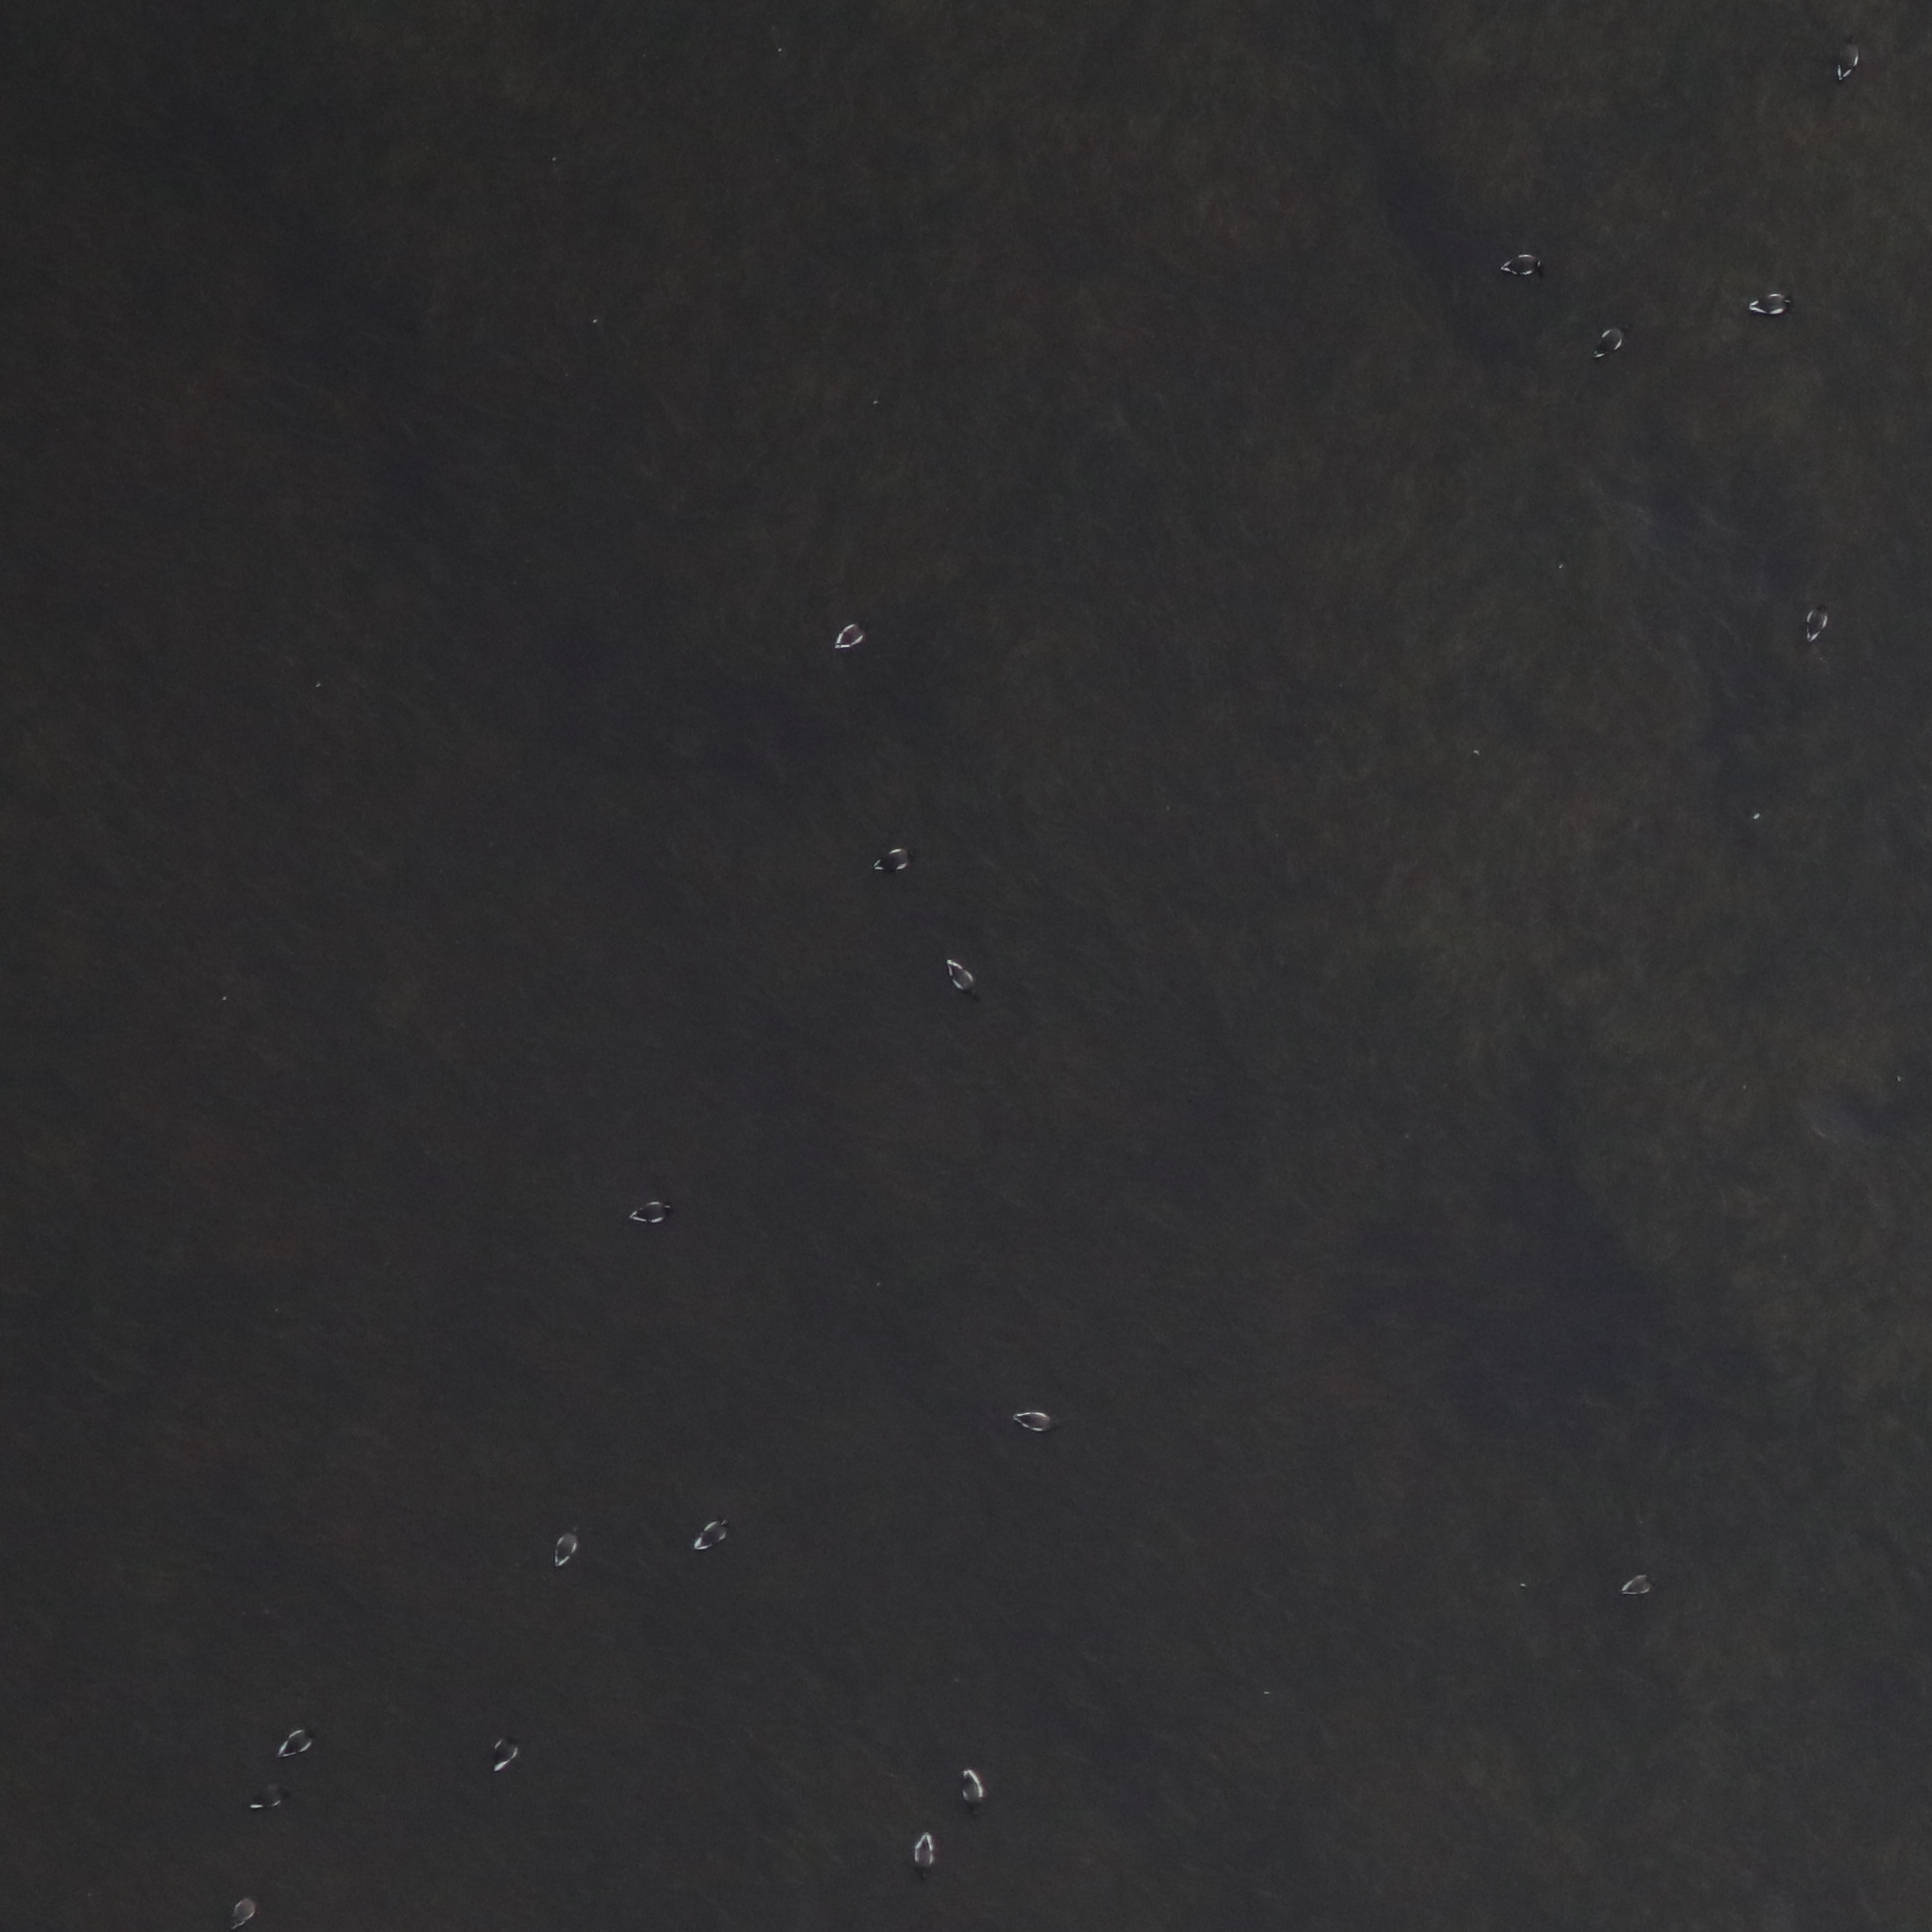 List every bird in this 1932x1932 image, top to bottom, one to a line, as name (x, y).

brant (1847, 58)
brant (1524, 266)
brant (1771, 305)
brant (1612, 340)
brant (1817, 623)
brant (851, 637)
brant (896, 861)
brant (961, 978)
brant (653, 1213)
brant (1036, 1421)
brant (712, 1535)
brant (568, 1547)
brant (1638, 1582)
brant (299, 1742)
brant (507, 1748)
brant (972, 1790)
brant (268, 1796)
brant (924, 1854)
brant (244, 1912)